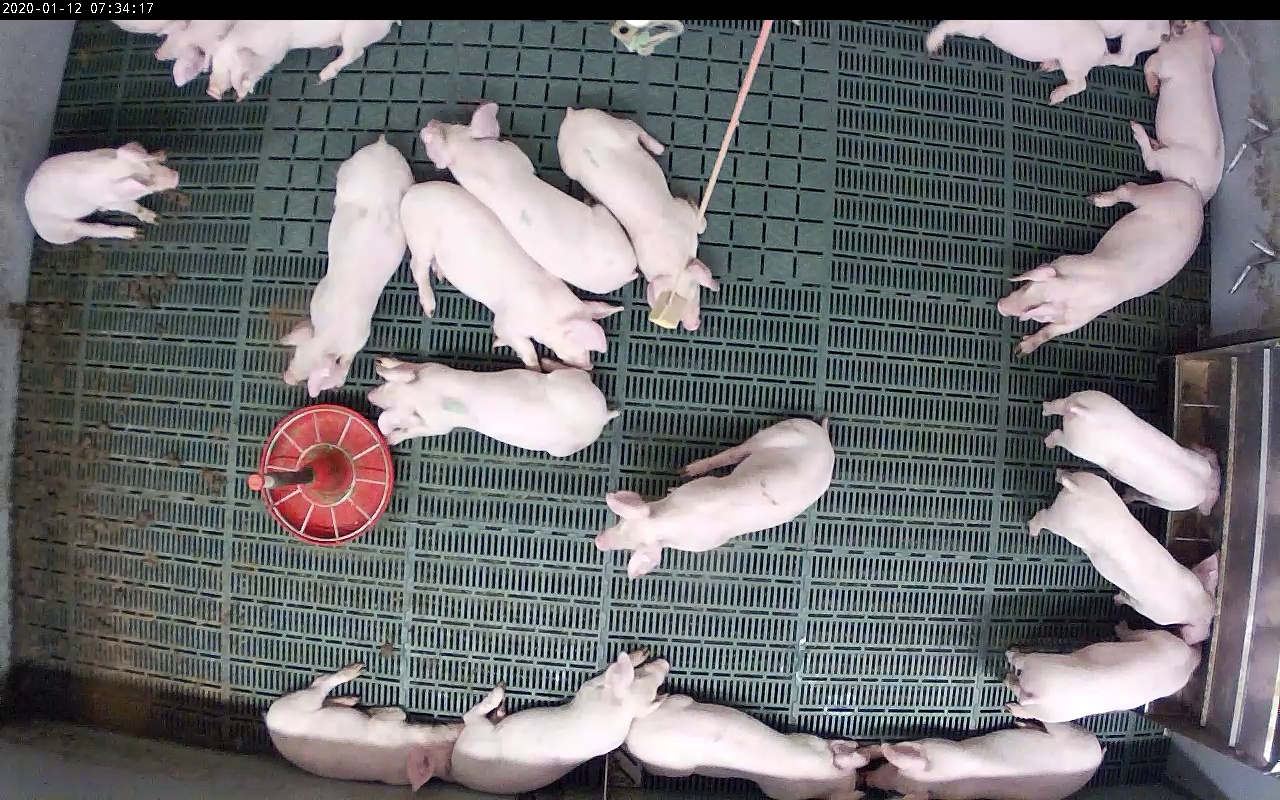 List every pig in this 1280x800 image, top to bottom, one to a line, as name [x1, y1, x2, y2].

pig [201, 19, 404, 102]
pig [152, 20, 236, 86]
pig [1096, 21, 1172, 67]
pig [1129, 22, 1225, 202]
pig [926, 23, 1108, 106]
pig [419, 104, 636, 294]
pig [558, 106, 722, 334]
pig [280, 132, 417, 398]
pig [26, 140, 182, 244]
pig [402, 180, 627, 372]
pig [994, 181, 1207, 357]
pig [369, 356, 618, 460]
pig [1044, 390, 1221, 514]
pig [594, 415, 837, 581]
pig [1030, 469, 1221, 647]
pig [1005, 623, 1201, 725]
pig [450, 649, 673, 793]
pig [265, 662, 464, 793]
pig [625, 697, 868, 798]
pig [868, 720, 1109, 799]